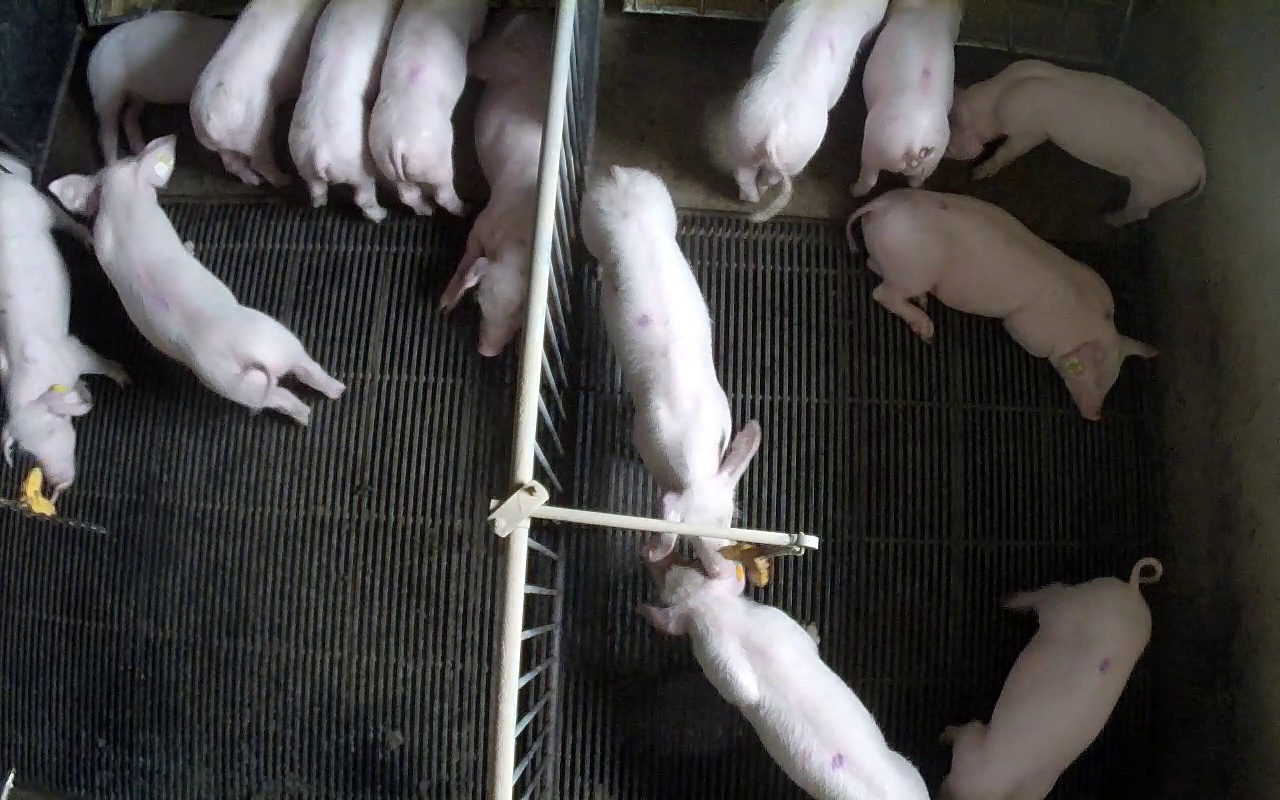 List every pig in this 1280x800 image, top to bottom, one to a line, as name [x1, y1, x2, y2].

pig [369, 0, 489, 218]
pig [852, 0, 964, 198]
pig [190, 1, 329, 185]
pig [288, 2, 404, 224]
pig [731, 2, 889, 224]
pig [439, 9, 556, 355]
pig [87, 12, 239, 165]
pig [945, 59, 1206, 227]
pig [47, 135, 347, 431]
pig [0, 155, 130, 493]
pig [580, 164, 761, 579]
pig [846, 190, 1157, 423]
pig [636, 534, 929, 799]
pig [936, 556, 1162, 798]